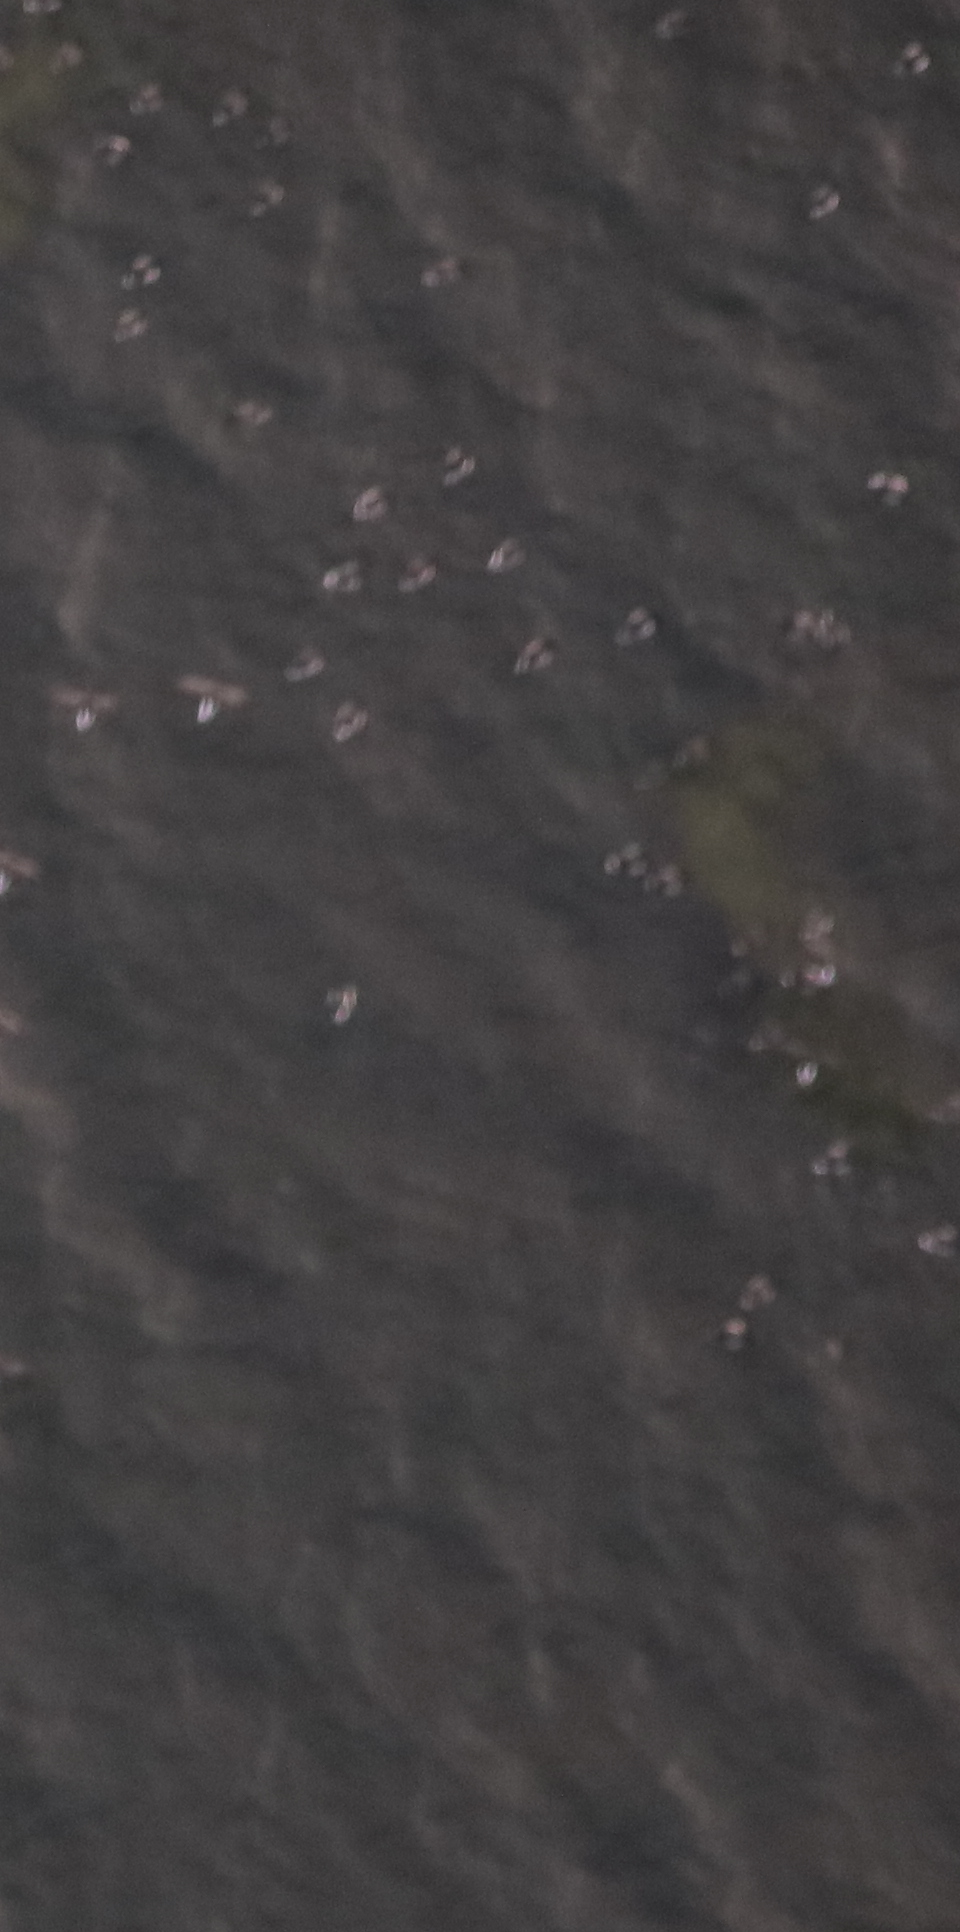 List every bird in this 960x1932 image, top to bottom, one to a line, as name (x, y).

brant (671, 22)
brant (64, 57)
brant (917, 57)
brant (145, 100)
brant (225, 106)
brant (272, 130)
brant (109, 151)
brant (257, 196)
brant (822, 196)
brant (141, 271)
brant (445, 273)
brant (127, 320)
brant (253, 413)
brant (463, 464)
brant (885, 489)
brant (378, 505)
brant (506, 560)
brant (420, 576)
brant (349, 584)
brant (638, 619)
brant (807, 629)
brant (530, 654)
brant (304, 668)
brant (213, 692)
brant (86, 709)
brant (349, 715)
brant (697, 749)
brant (655, 772)
brant (626, 861)
brant (3, 868)
brant (675, 882)
brant (817, 923)
brant (754, 931)
brant (817, 973)
brant (744, 982)
brant (341, 1002)
brant (764, 1033)
brant (805, 1075)
brant (834, 1163)
brant (946, 1244)
brant (758, 1289)
brant (732, 1336)